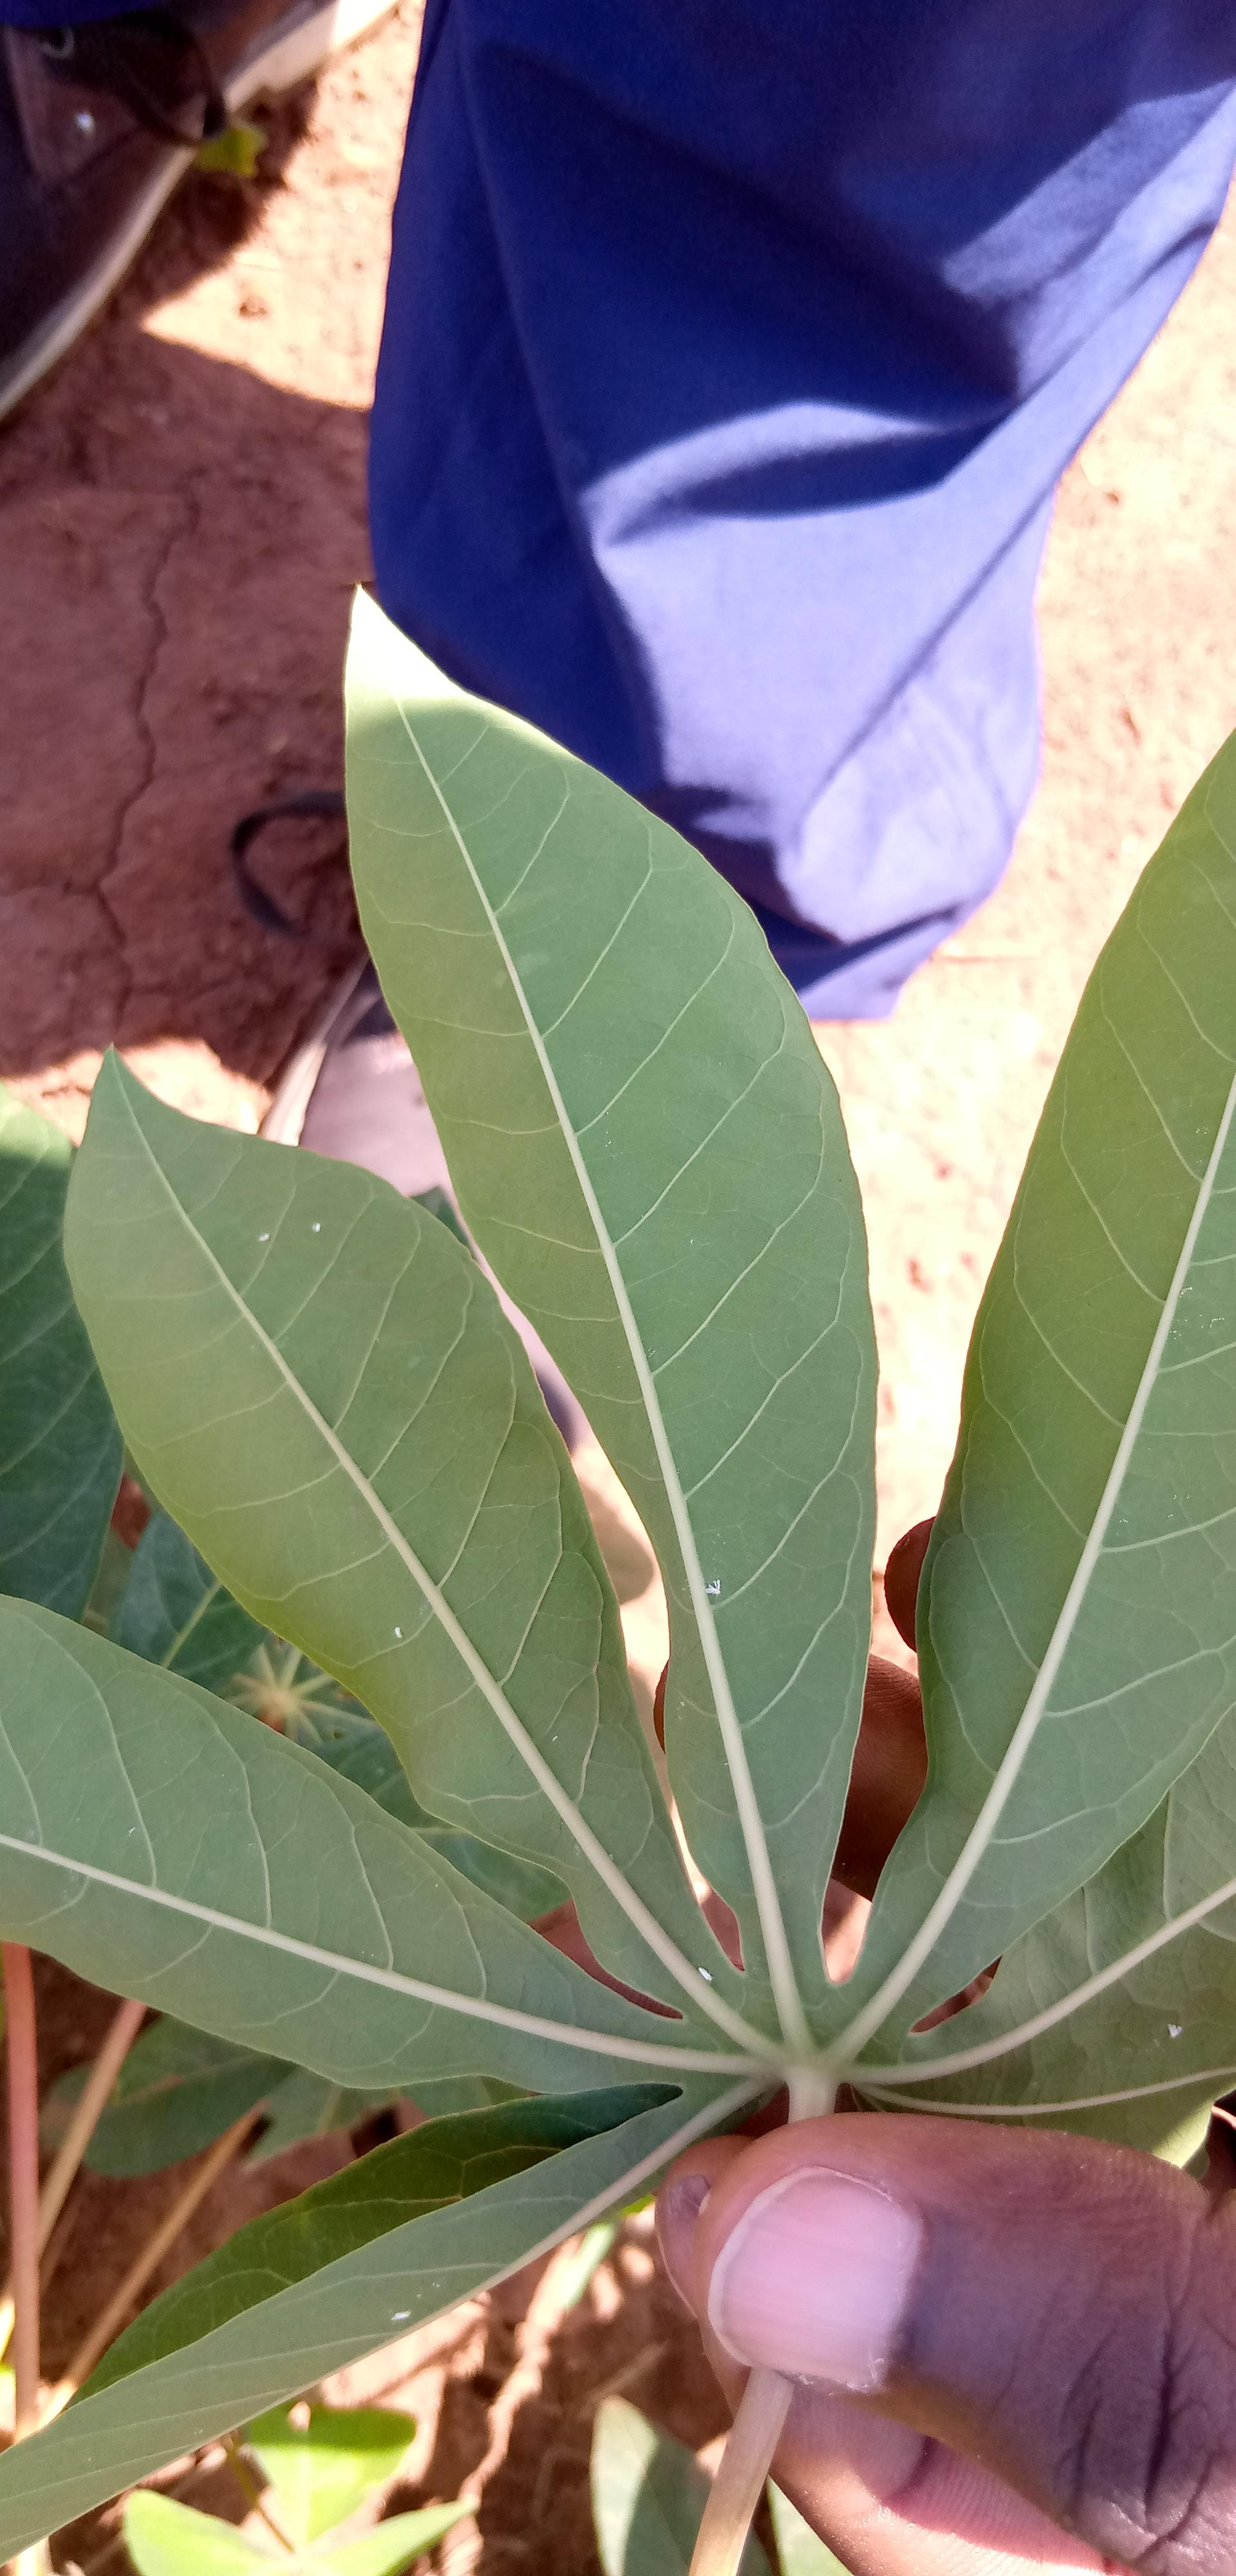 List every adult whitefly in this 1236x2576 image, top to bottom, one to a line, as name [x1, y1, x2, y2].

whitefly [308, 1218, 328, 1243]
whitefly [245, 1224, 277, 1251]
whitefly [697, 1567, 733, 1609]
whitefly [389, 1620, 406, 1647]
whitefly [693, 1954, 714, 1989]
whitefly [1162, 2021, 1184, 2044]
whitefly [387, 2302, 414, 2327]